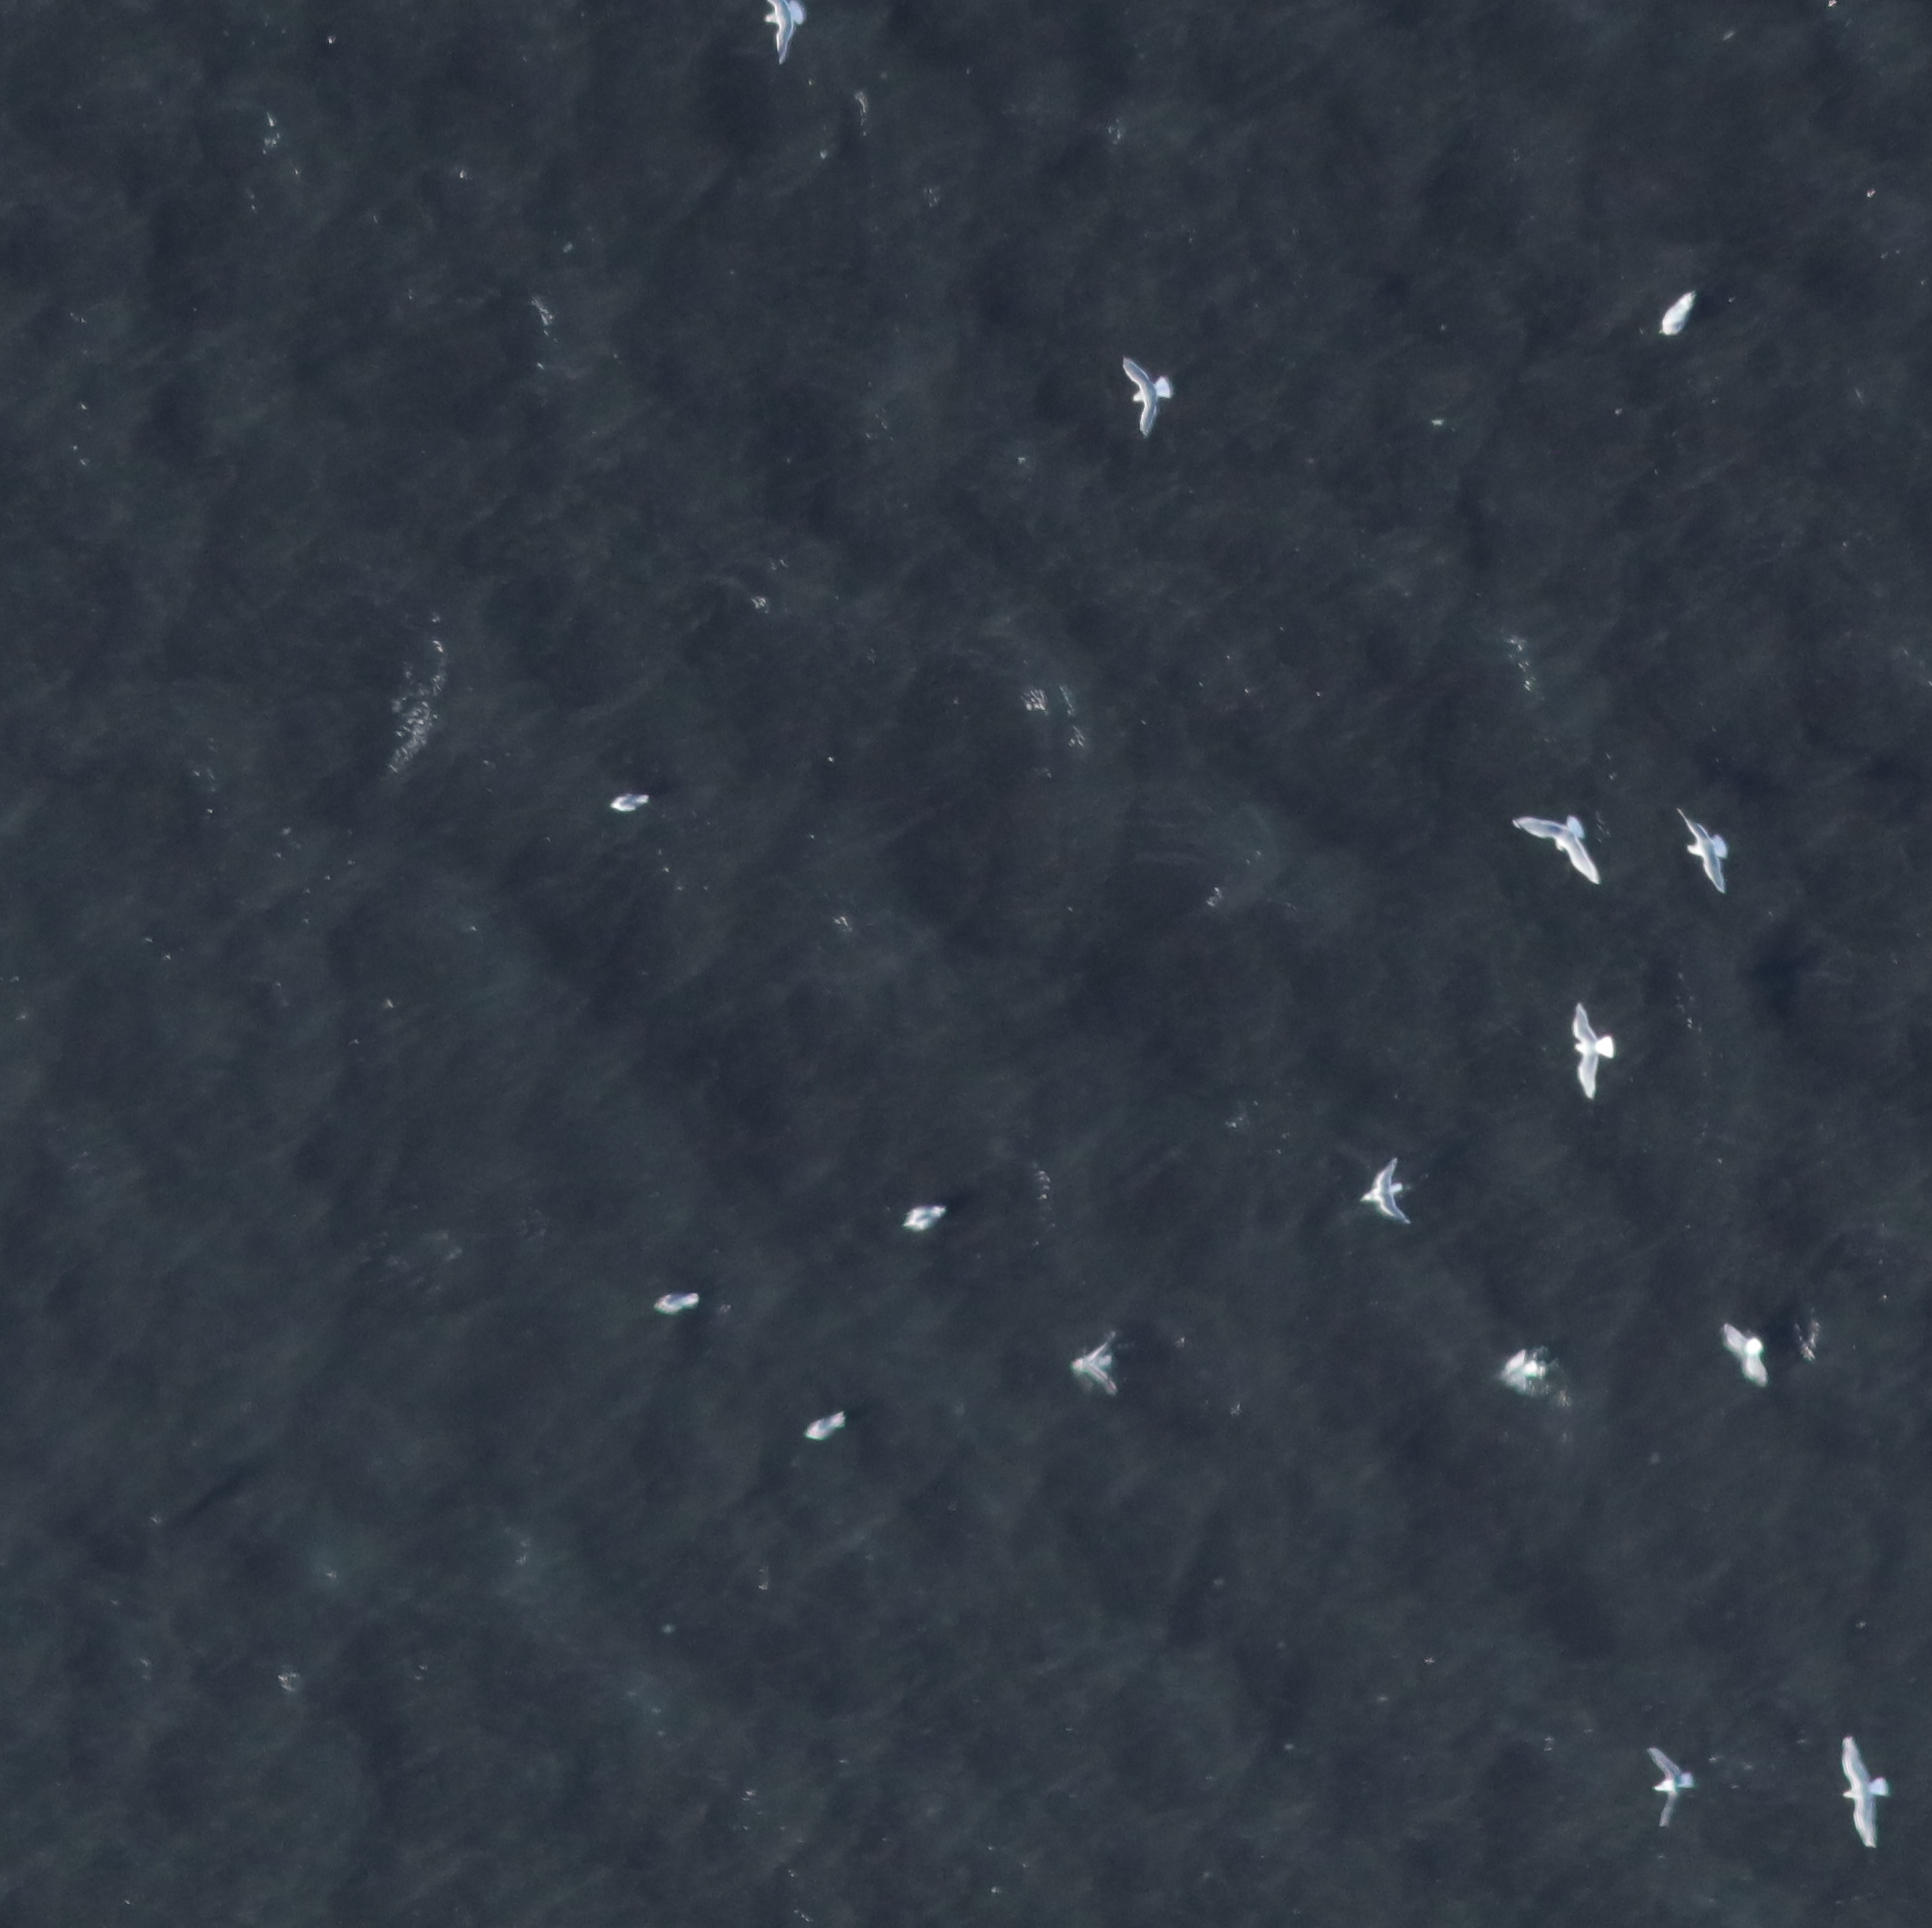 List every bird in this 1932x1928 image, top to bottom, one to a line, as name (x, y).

gull (784, 16)
gull (1675, 314)
gull (1149, 396)
gull (628, 797)
gull (1558, 835)
gull (1702, 845)
gull (1590, 1050)
gull (1386, 1194)
gull (923, 1217)
gull (672, 1304)
gull (1747, 1353)
gull (1087, 1362)
gull (1516, 1367)
gull (814, 1432)
gull (1673, 1781)
gull (1858, 1792)